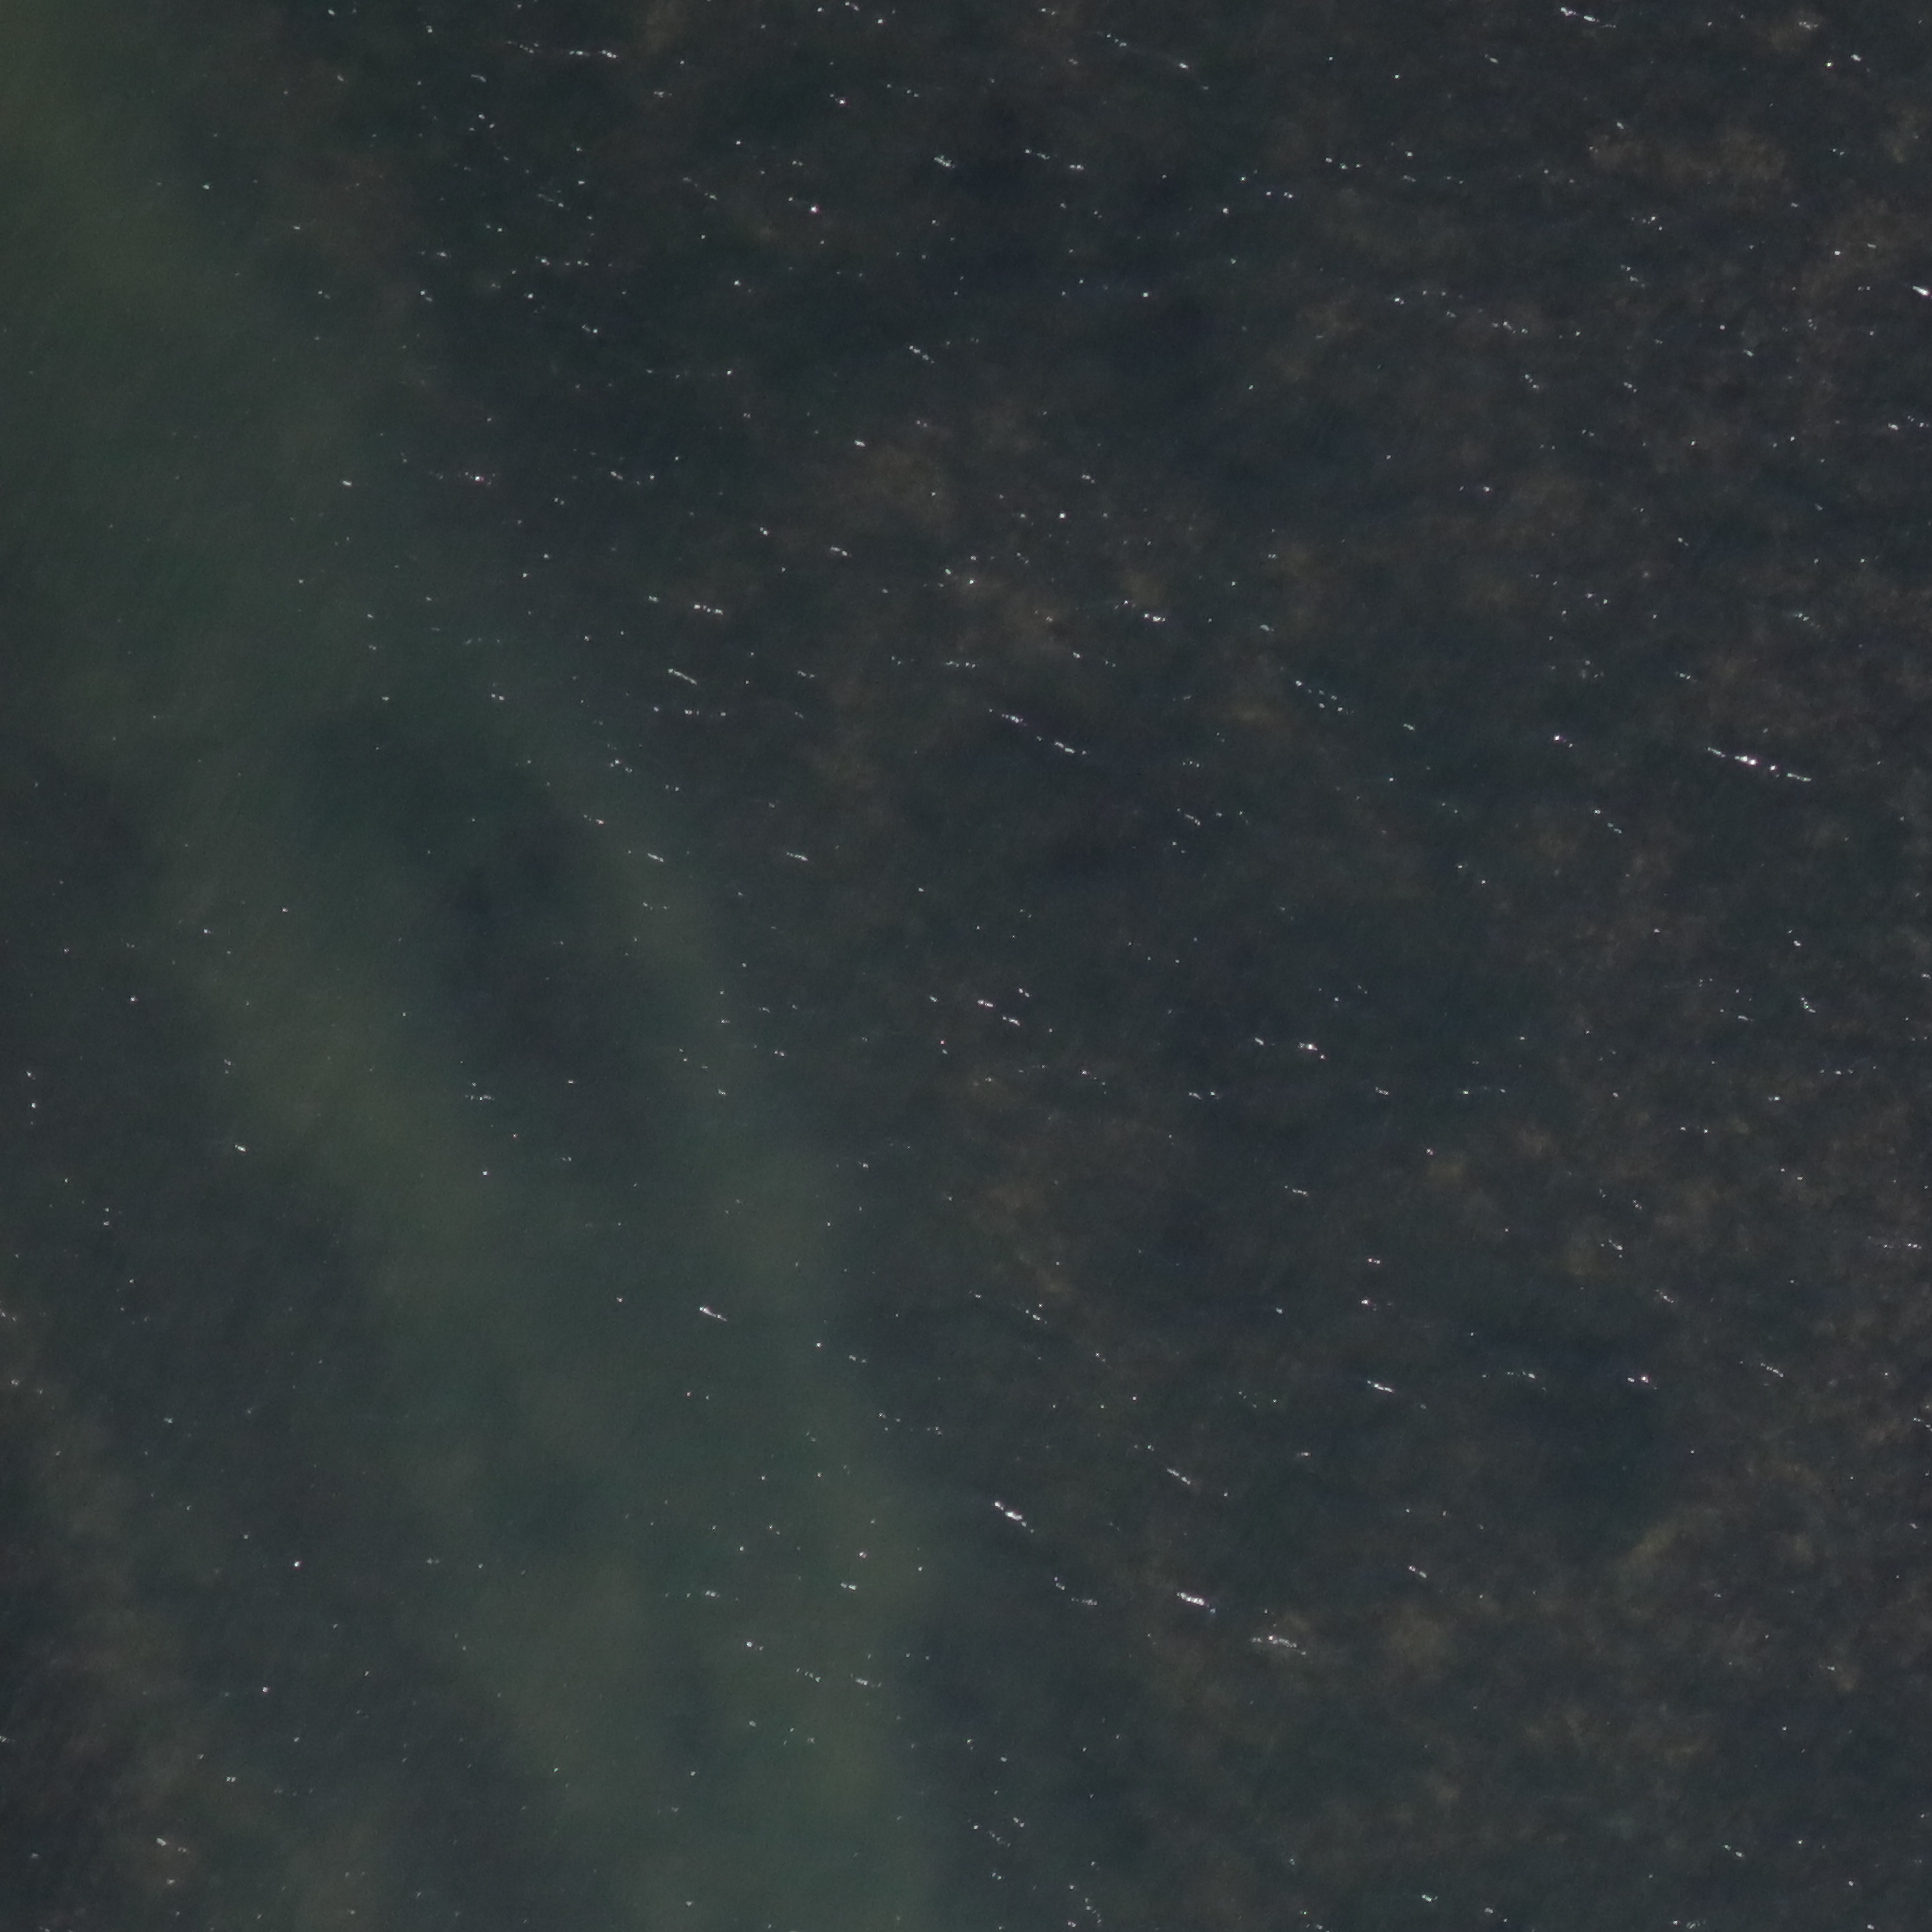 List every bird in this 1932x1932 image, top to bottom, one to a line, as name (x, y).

None